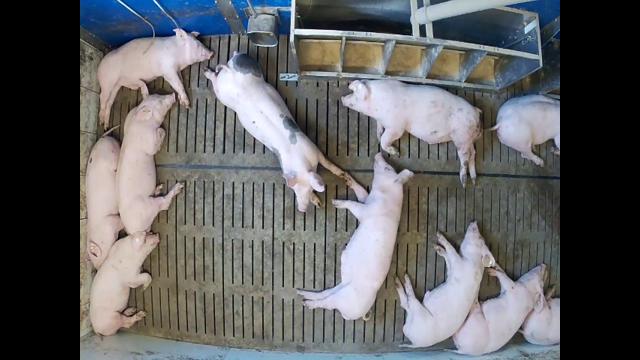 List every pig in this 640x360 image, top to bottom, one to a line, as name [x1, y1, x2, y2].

pig [97, 27, 214, 132]
pig [203, 51, 346, 212]
pig [342, 76, 482, 189]
pig [118, 78, 186, 237]
pig [481, 94, 560, 169]
pig [86, 126, 123, 270]
pig [296, 151, 416, 322]
pig [395, 219, 496, 351]
pig [91, 231, 162, 339]
pig [445, 263, 550, 355]
pig [517, 286, 561, 346]